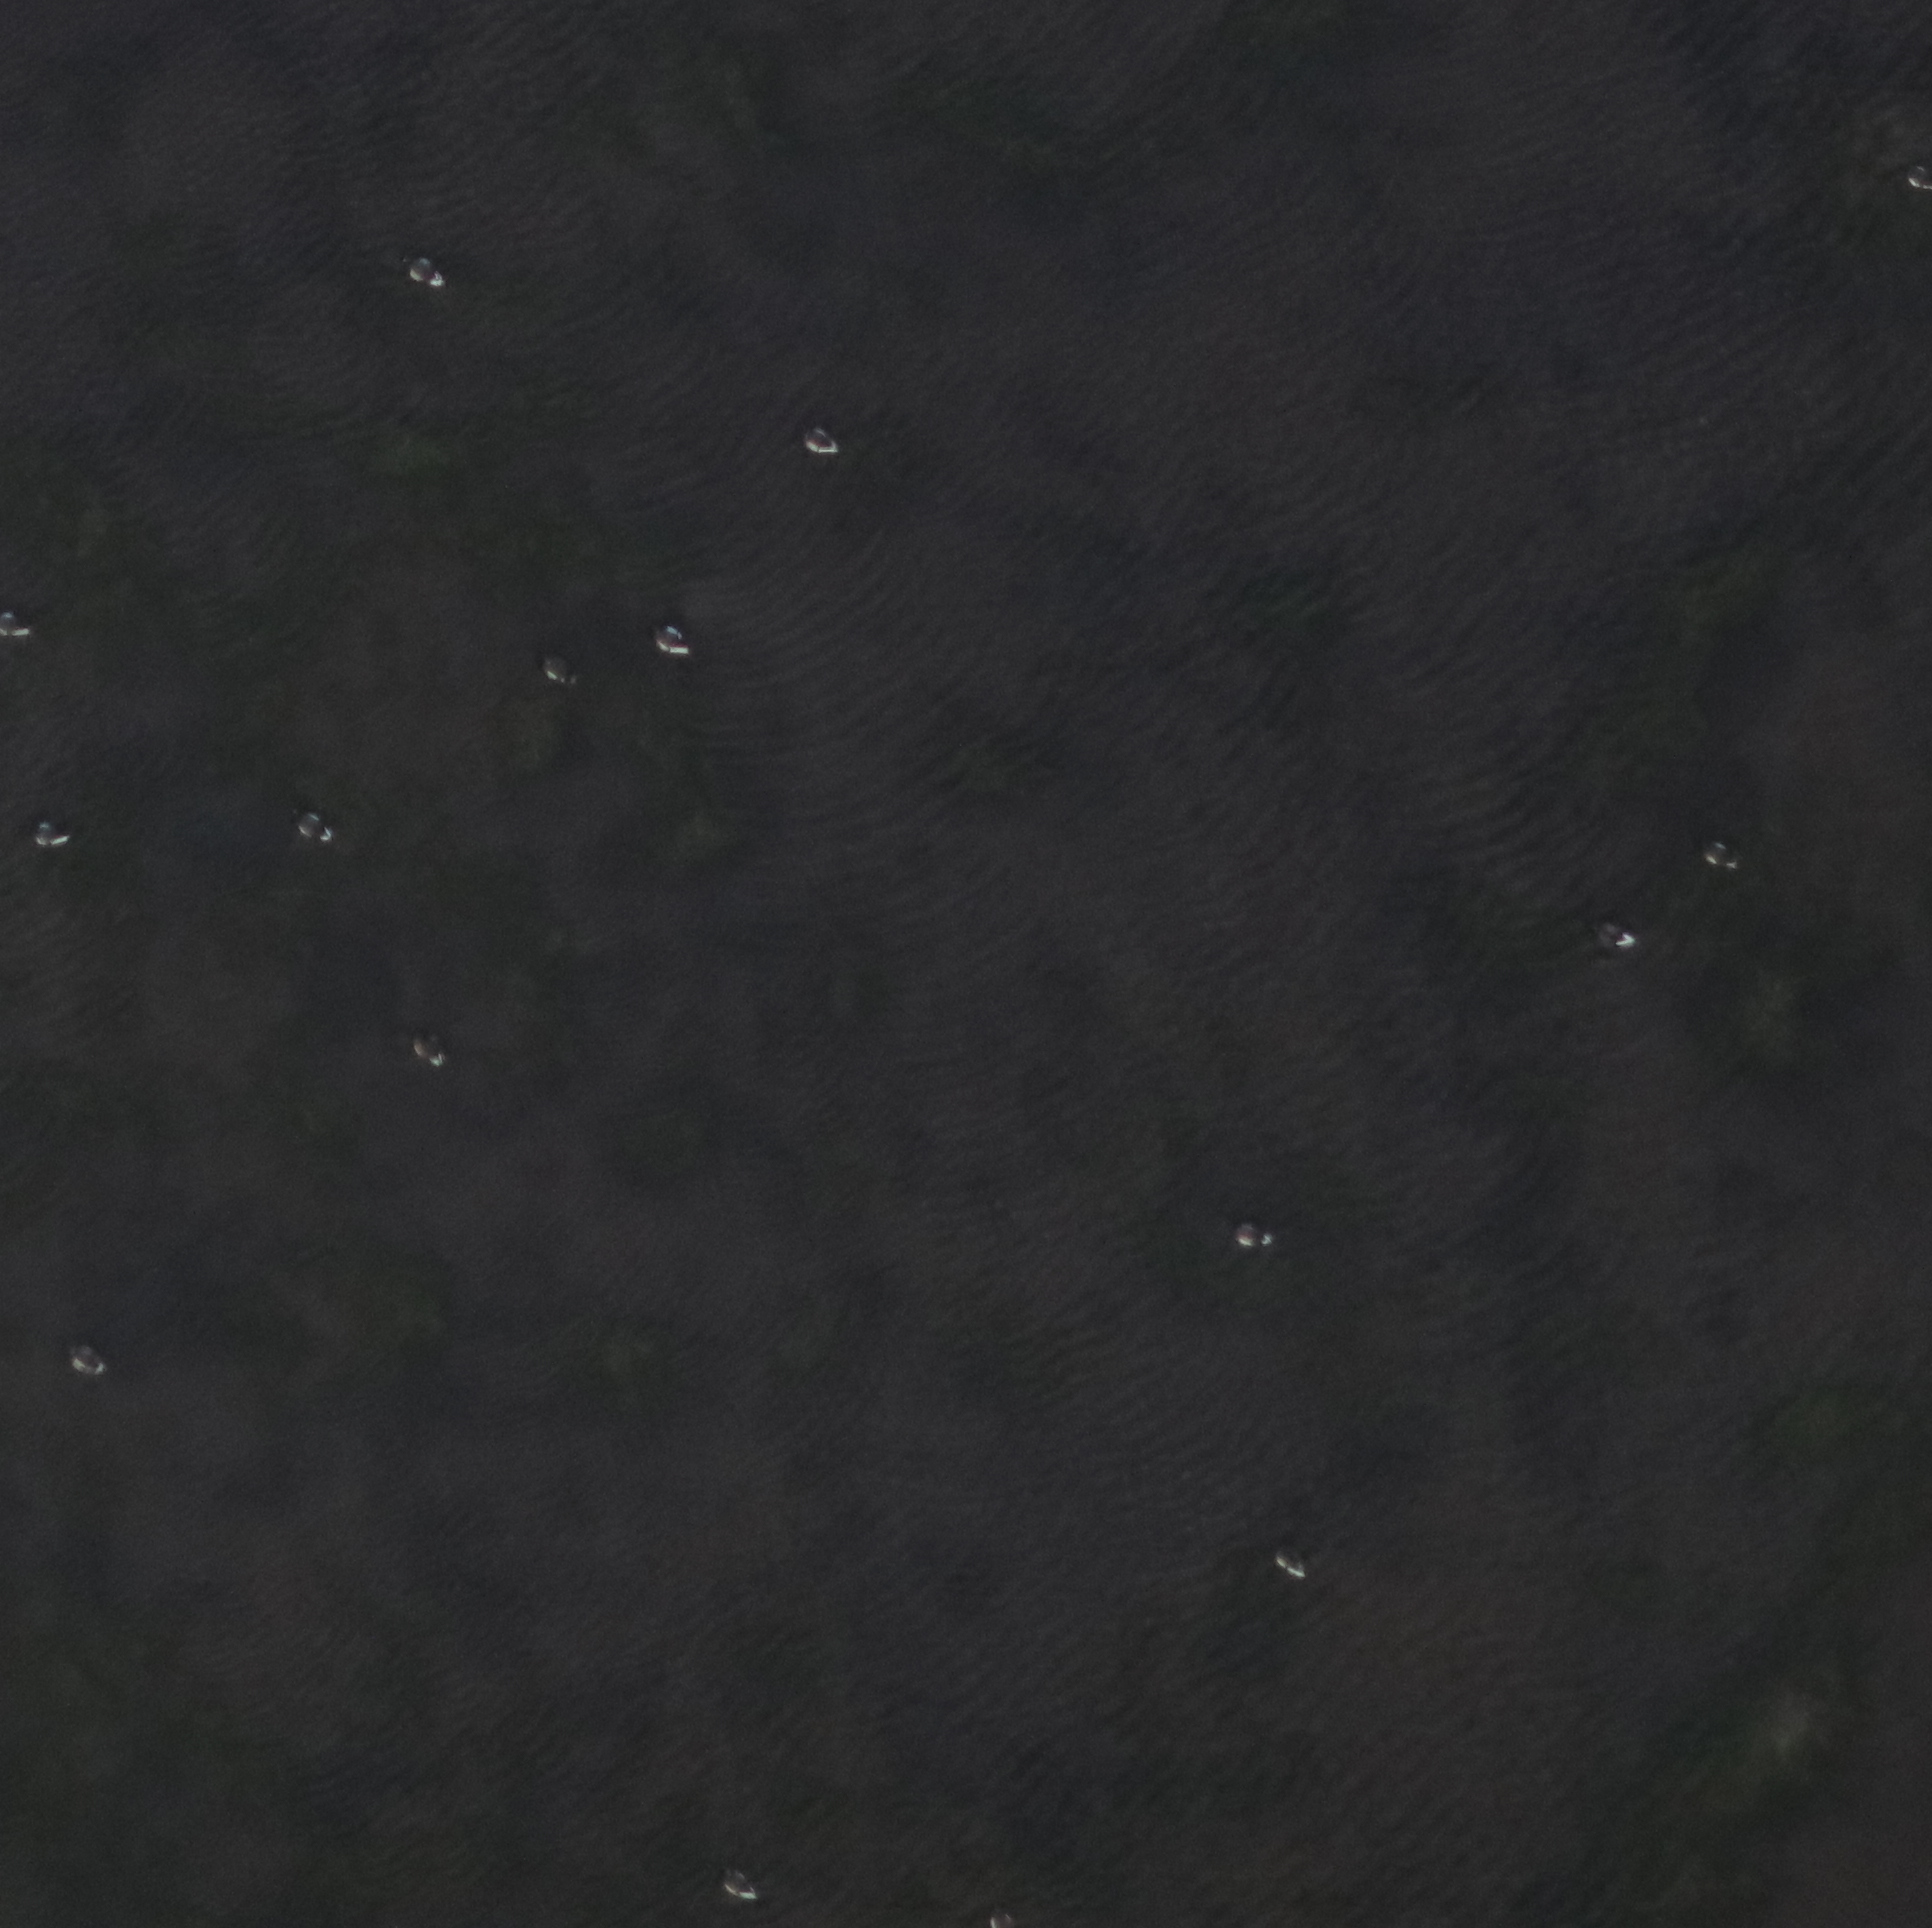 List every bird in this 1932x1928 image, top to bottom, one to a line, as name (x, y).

brant (1920, 178)
brant (423, 271)
brant (820, 439)
brant (11, 625)
brant (671, 640)
brant (553, 676)
brant (311, 825)
brant (51, 836)
brant (1718, 854)
brant (1614, 937)
brant (426, 1047)
brant (1251, 1235)
brant (85, 1361)
brant (1284, 1567)
brant (737, 1885)